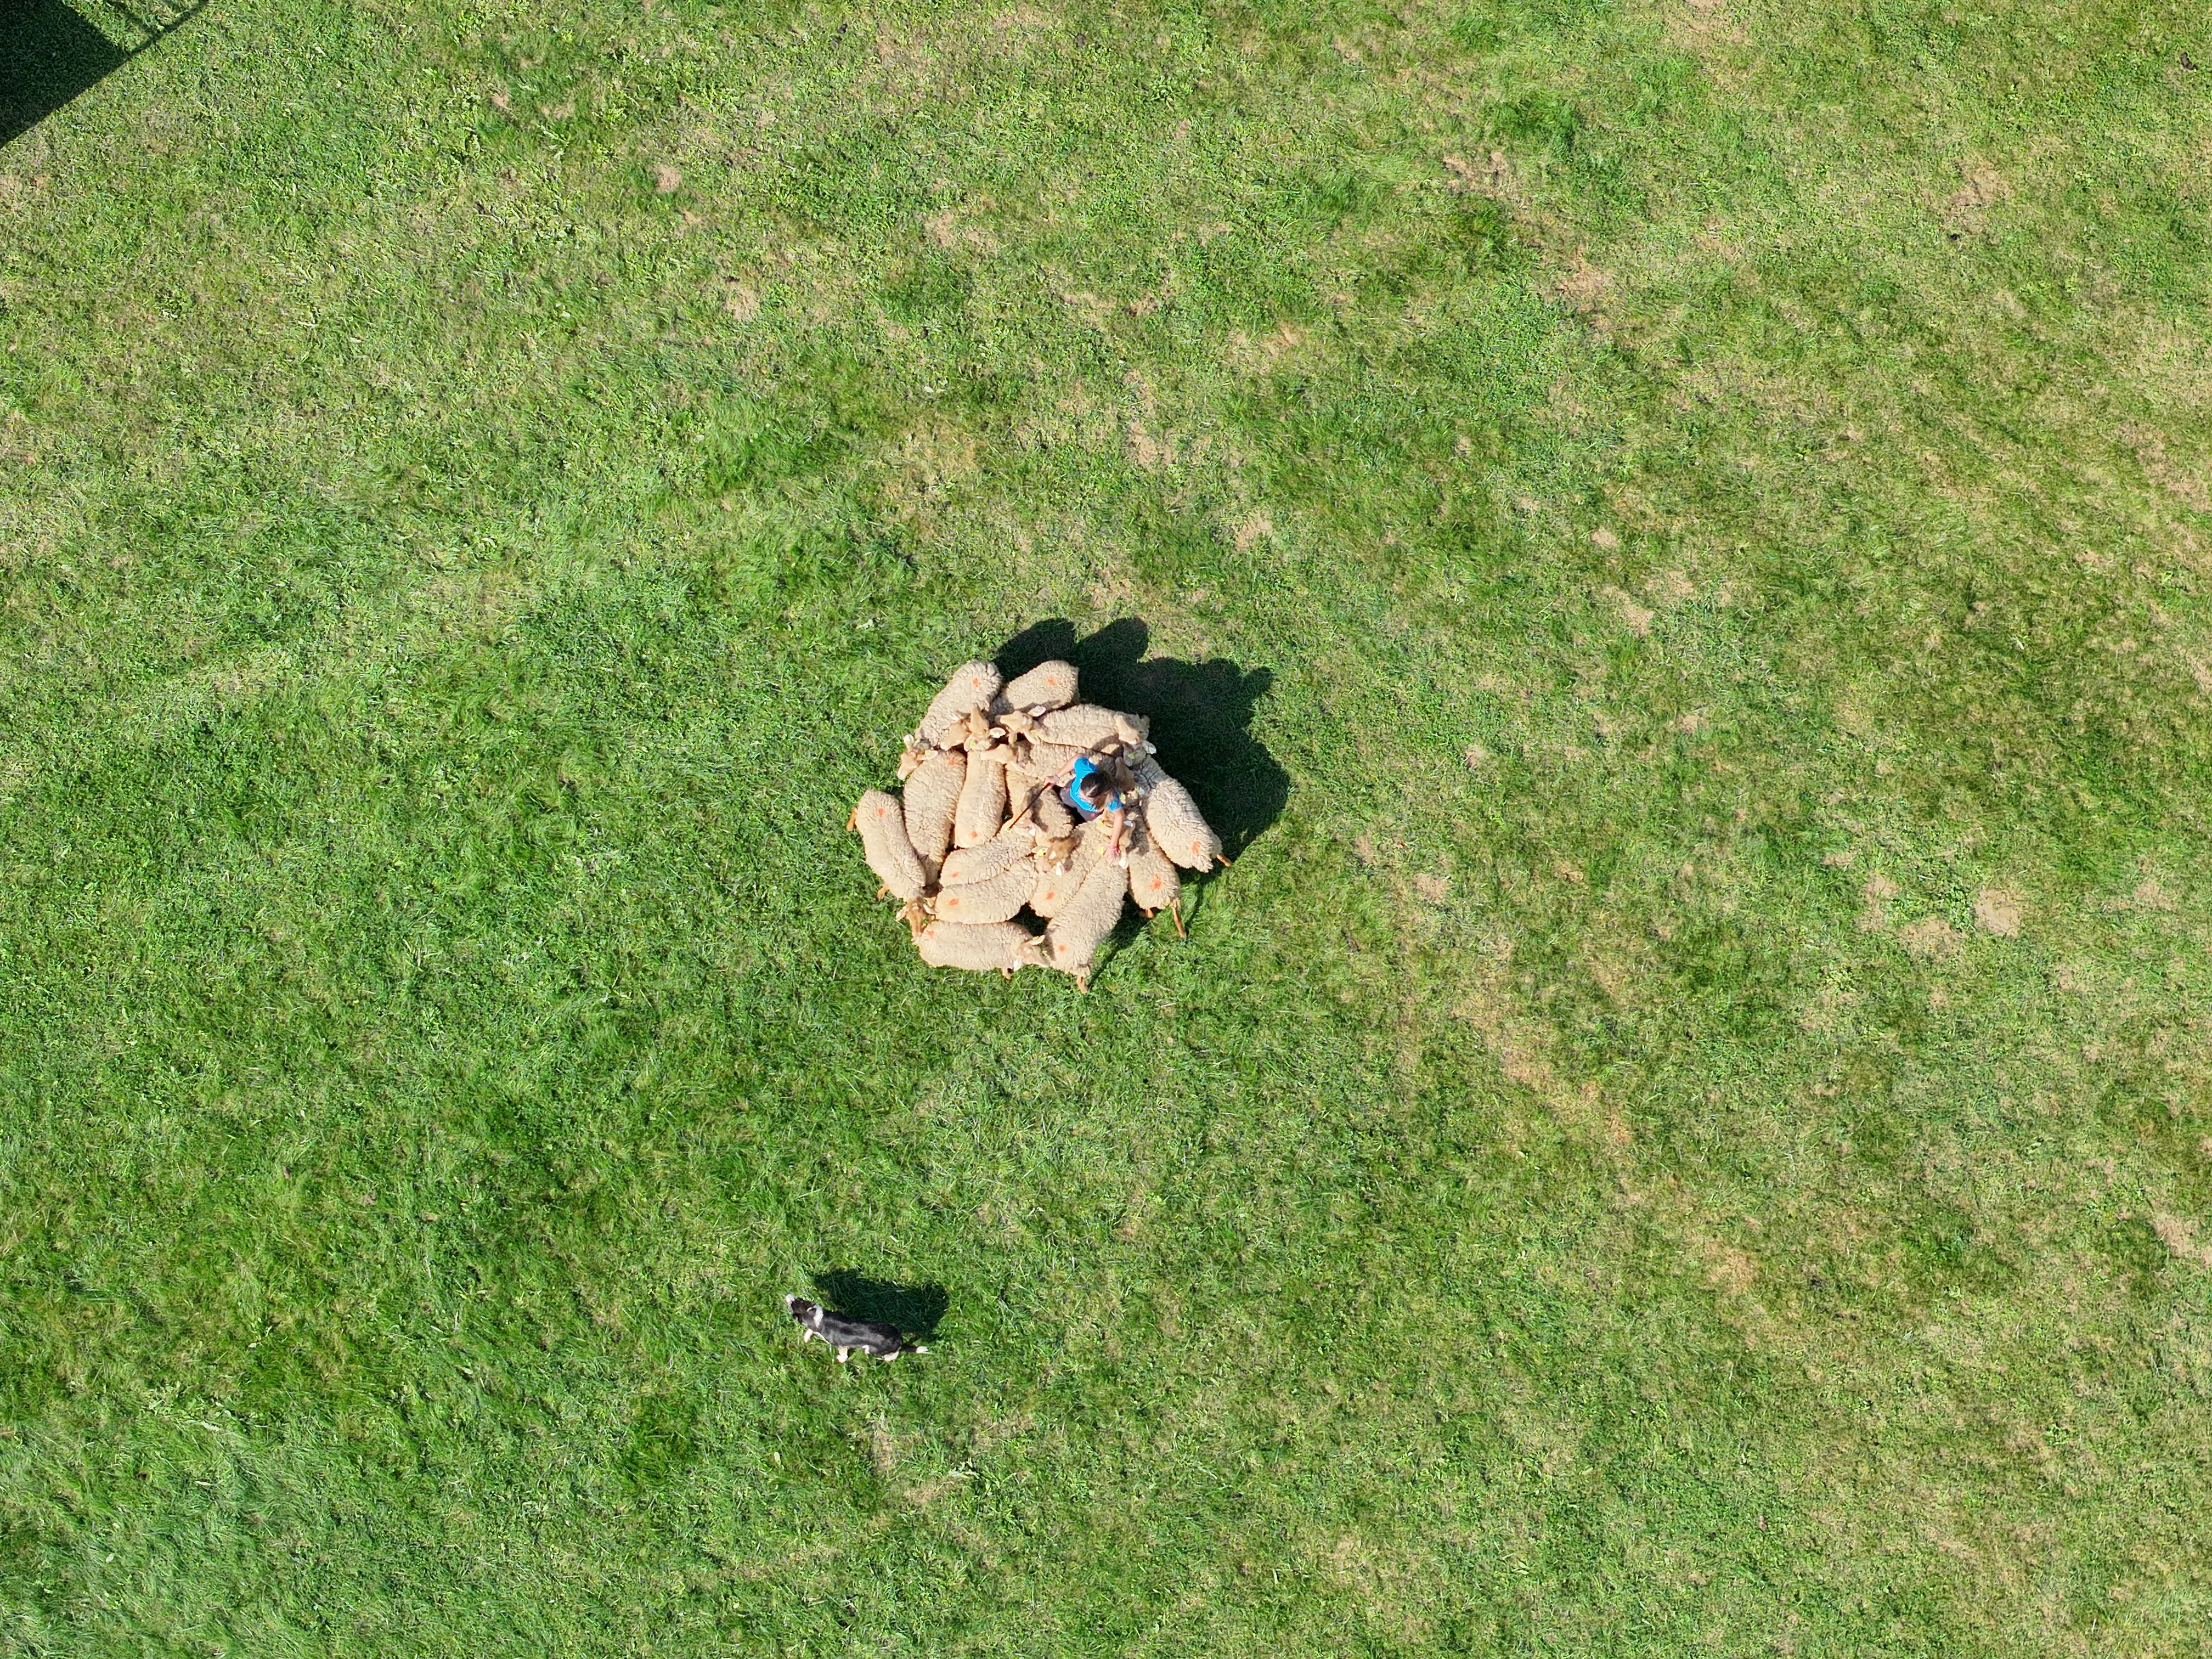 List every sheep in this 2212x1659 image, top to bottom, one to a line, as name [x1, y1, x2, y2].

sheep [898, 659, 1002, 780]
sheep [941, 659, 1078, 752]
sheep [949, 703, 1005, 847]
sheep [995, 704, 1150, 756]
sheep [1113, 713, 1233, 873]
sheep [980, 737, 1116, 788]
sheep [903, 744, 967, 940]
sheep [1115, 757, 1186, 940]
sheep [1005, 765, 1074, 839]
sheep [845, 788, 935, 940]
sheep [938, 792, 1044, 887]
sheep [1031, 811, 1118, 918]
sheep [1041, 822, 1136, 992]
sheep [924, 837, 1081, 925]
sheep [913, 922, 1048, 980]